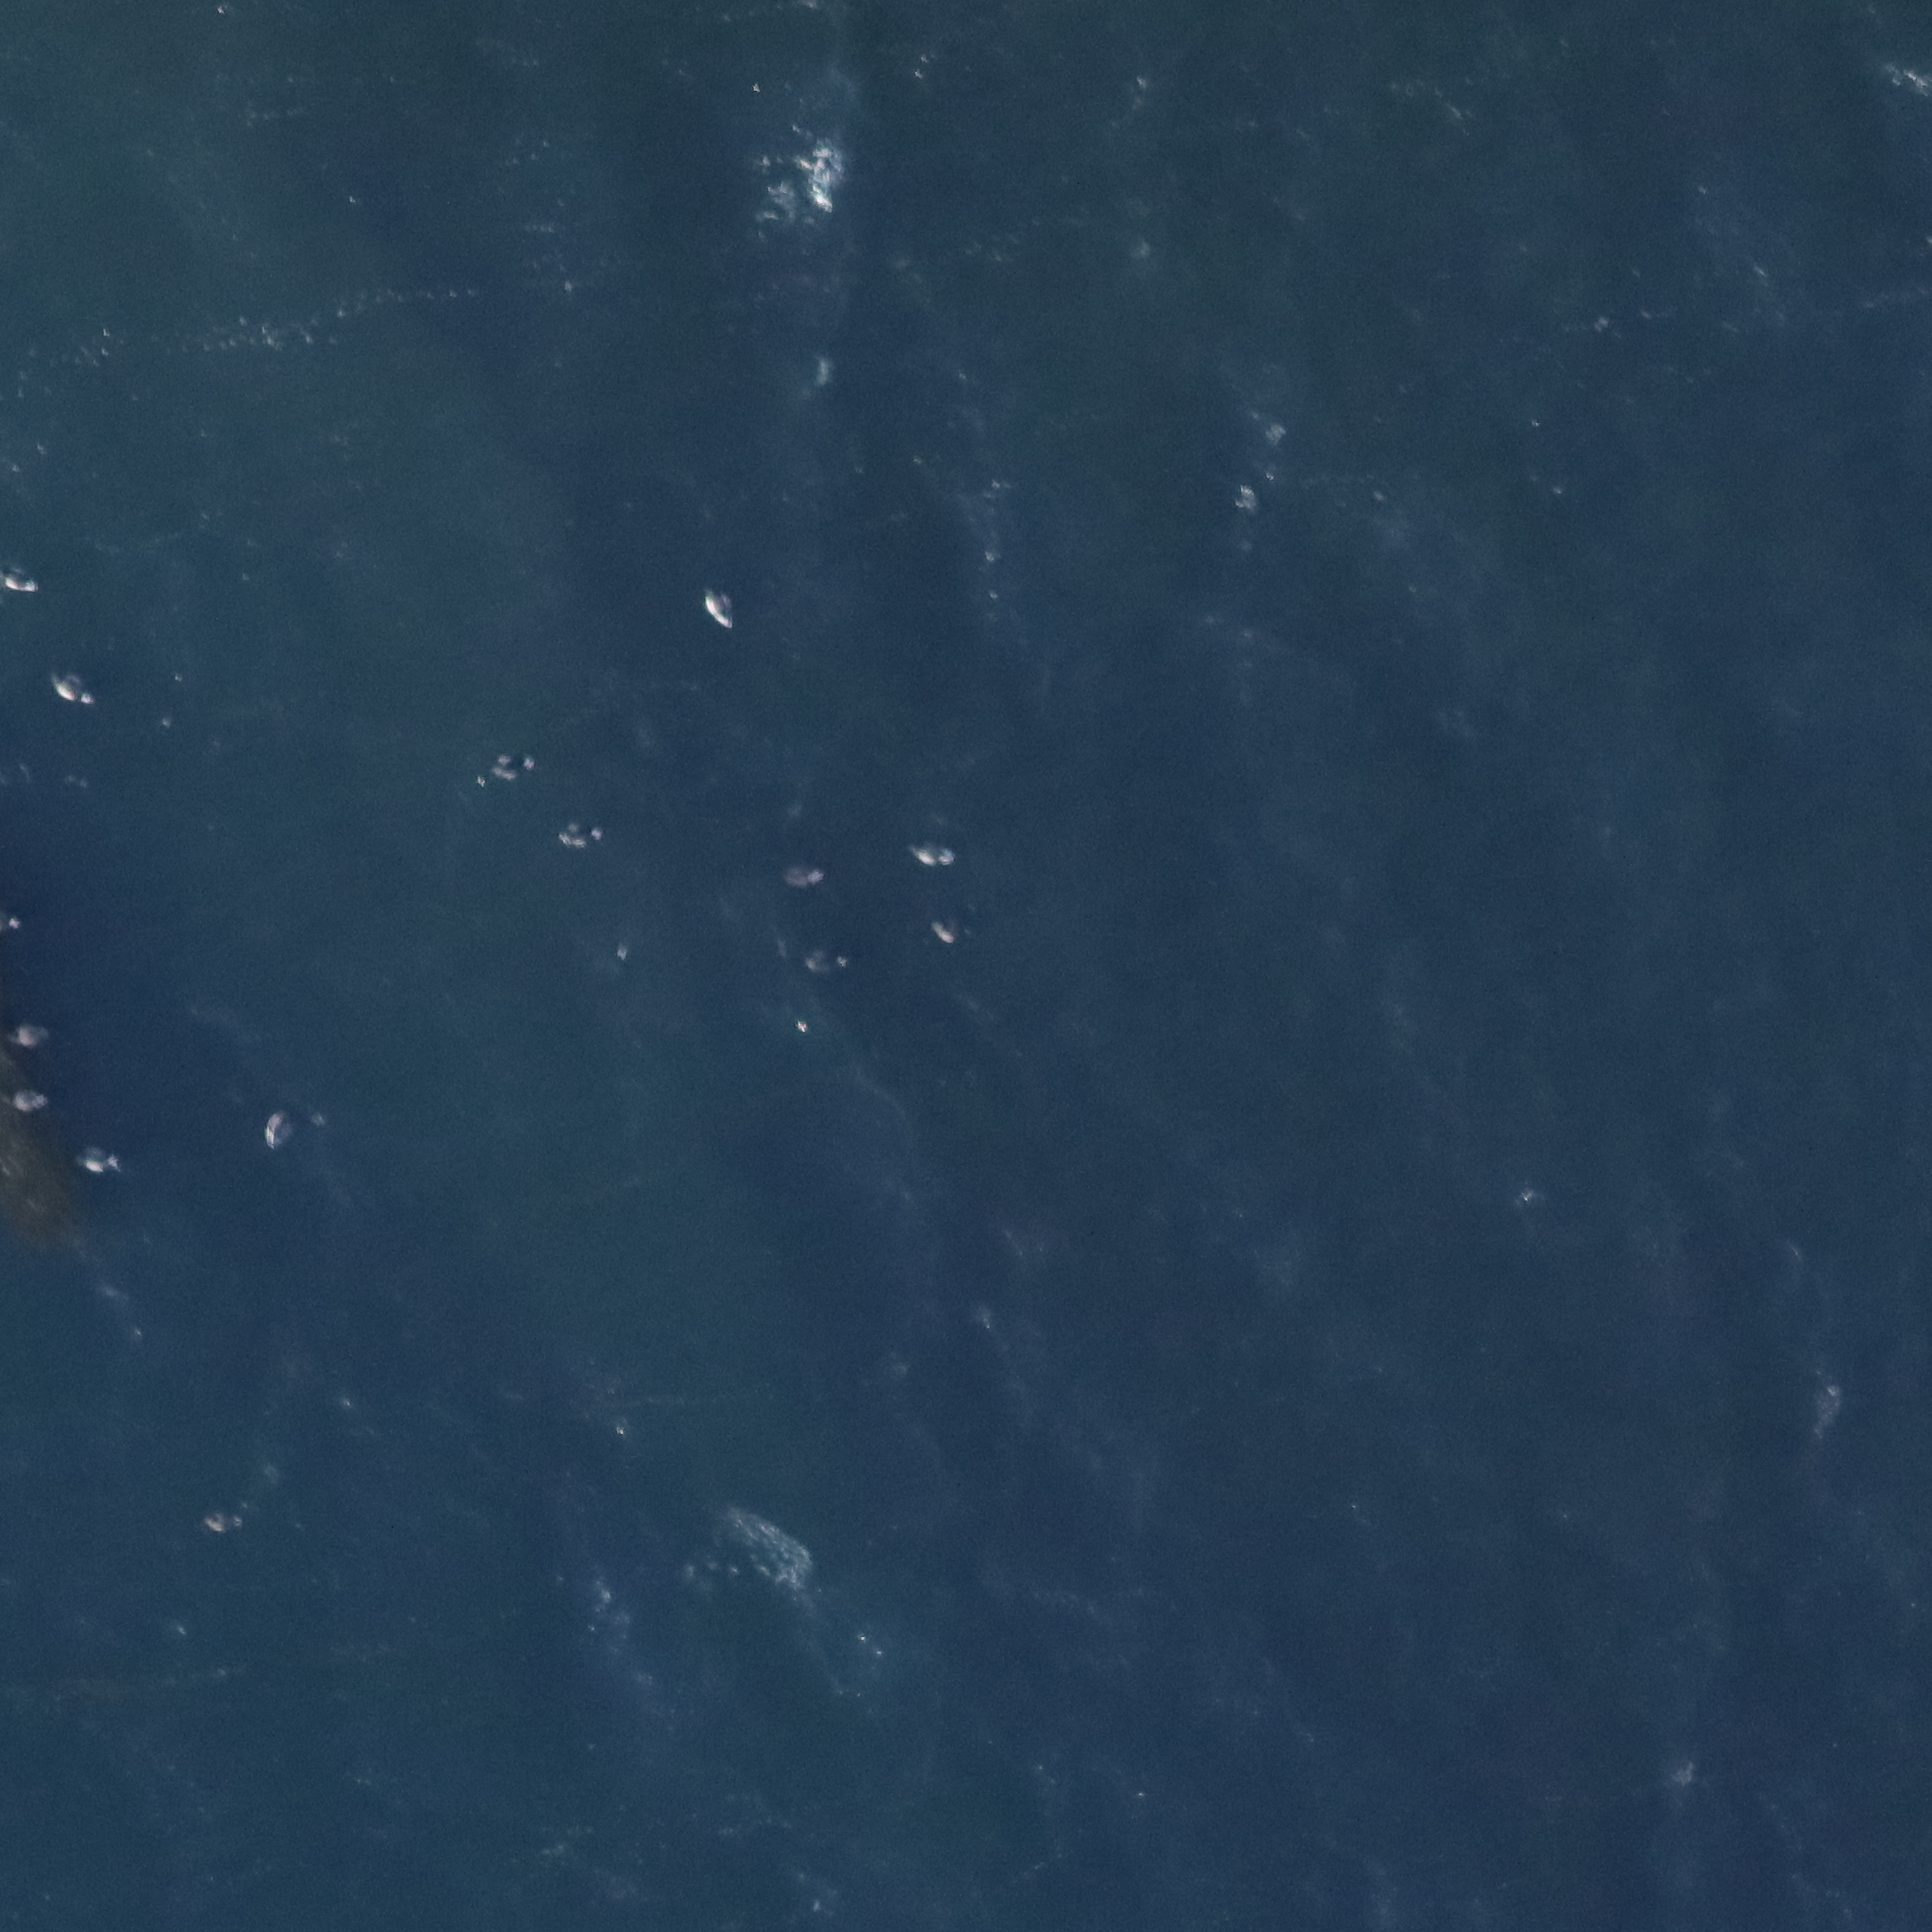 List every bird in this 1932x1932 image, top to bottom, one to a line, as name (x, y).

brant (21, 583)
brant (718, 607)
brant (74, 686)
brant (510, 766)
brant (580, 833)
brant (931, 850)
brant (805, 875)
brant (943, 925)
brant (823, 960)
brant (27, 1038)
brant (33, 1100)
brant (277, 1131)
brant (100, 1159)